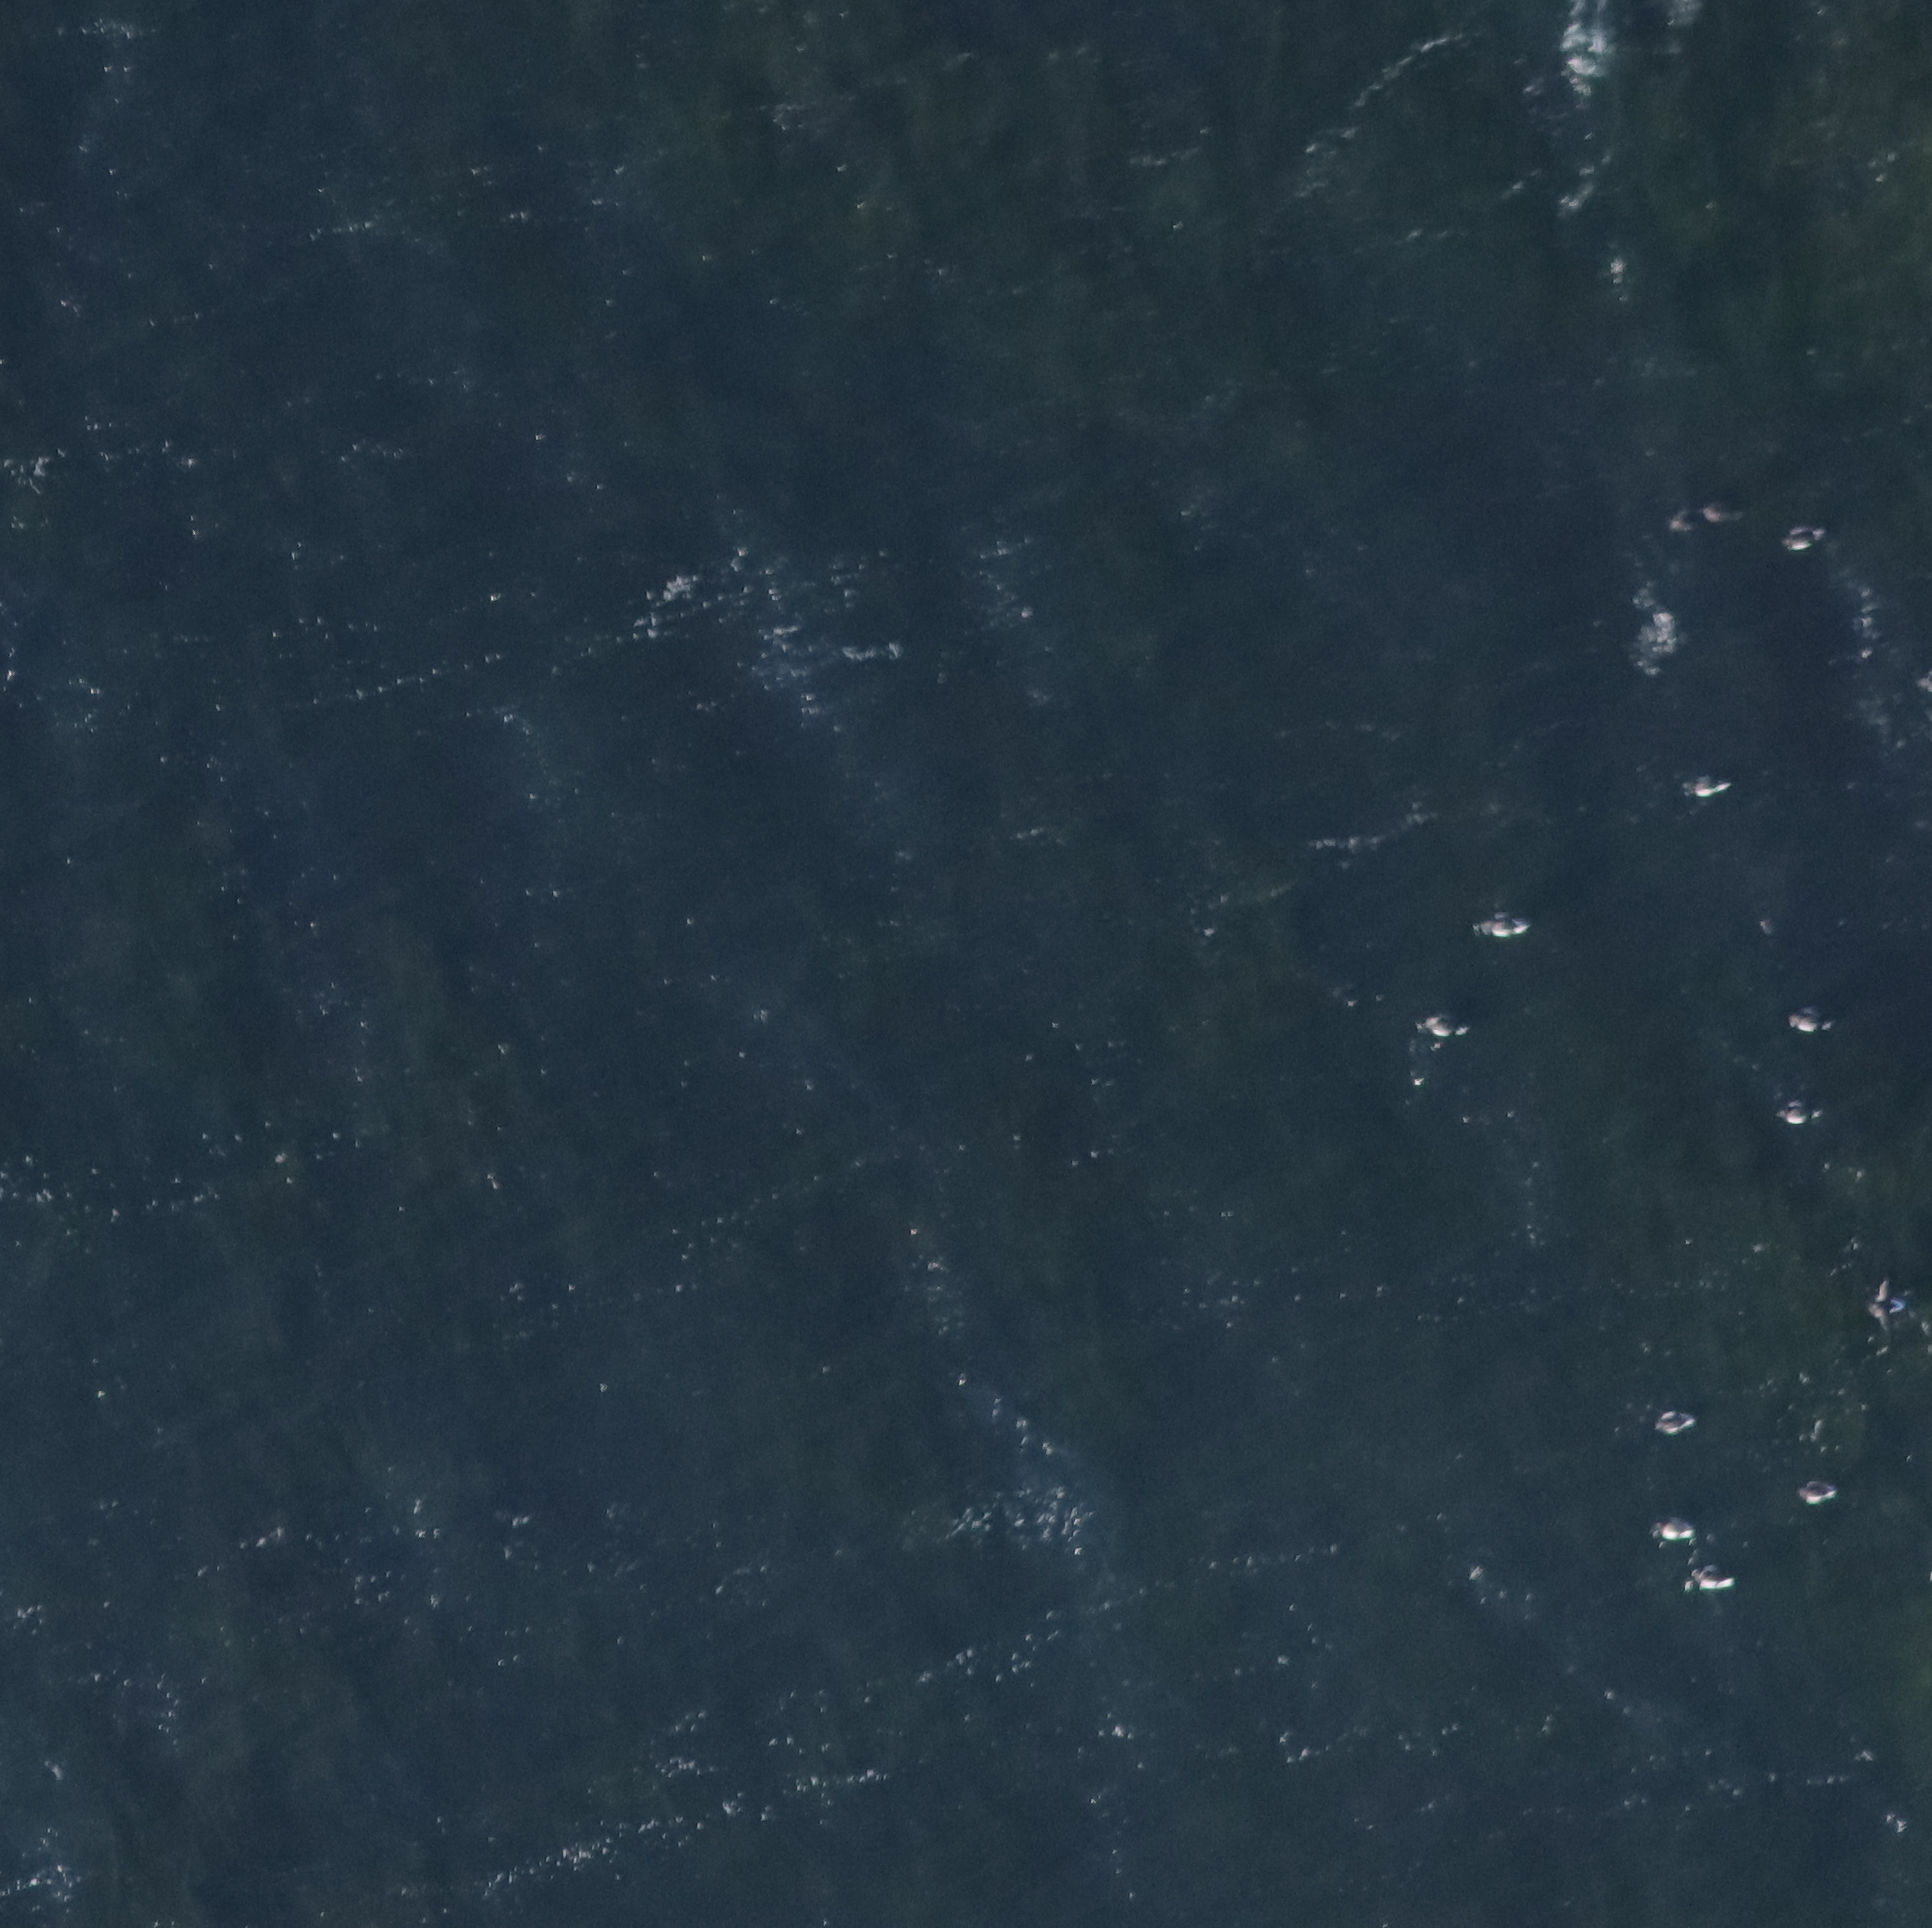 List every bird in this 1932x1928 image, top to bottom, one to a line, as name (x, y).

brant (1721, 512)
brant (1683, 521)
brant (1800, 537)
brant (1705, 787)
brant (1509, 925)
brant (1813, 1019)
brant (1443, 1025)
brant (1798, 1111)
brant (1884, 1306)
brant (1674, 1420)
brant (1819, 1494)
brant (1672, 1527)
brant (1711, 1577)